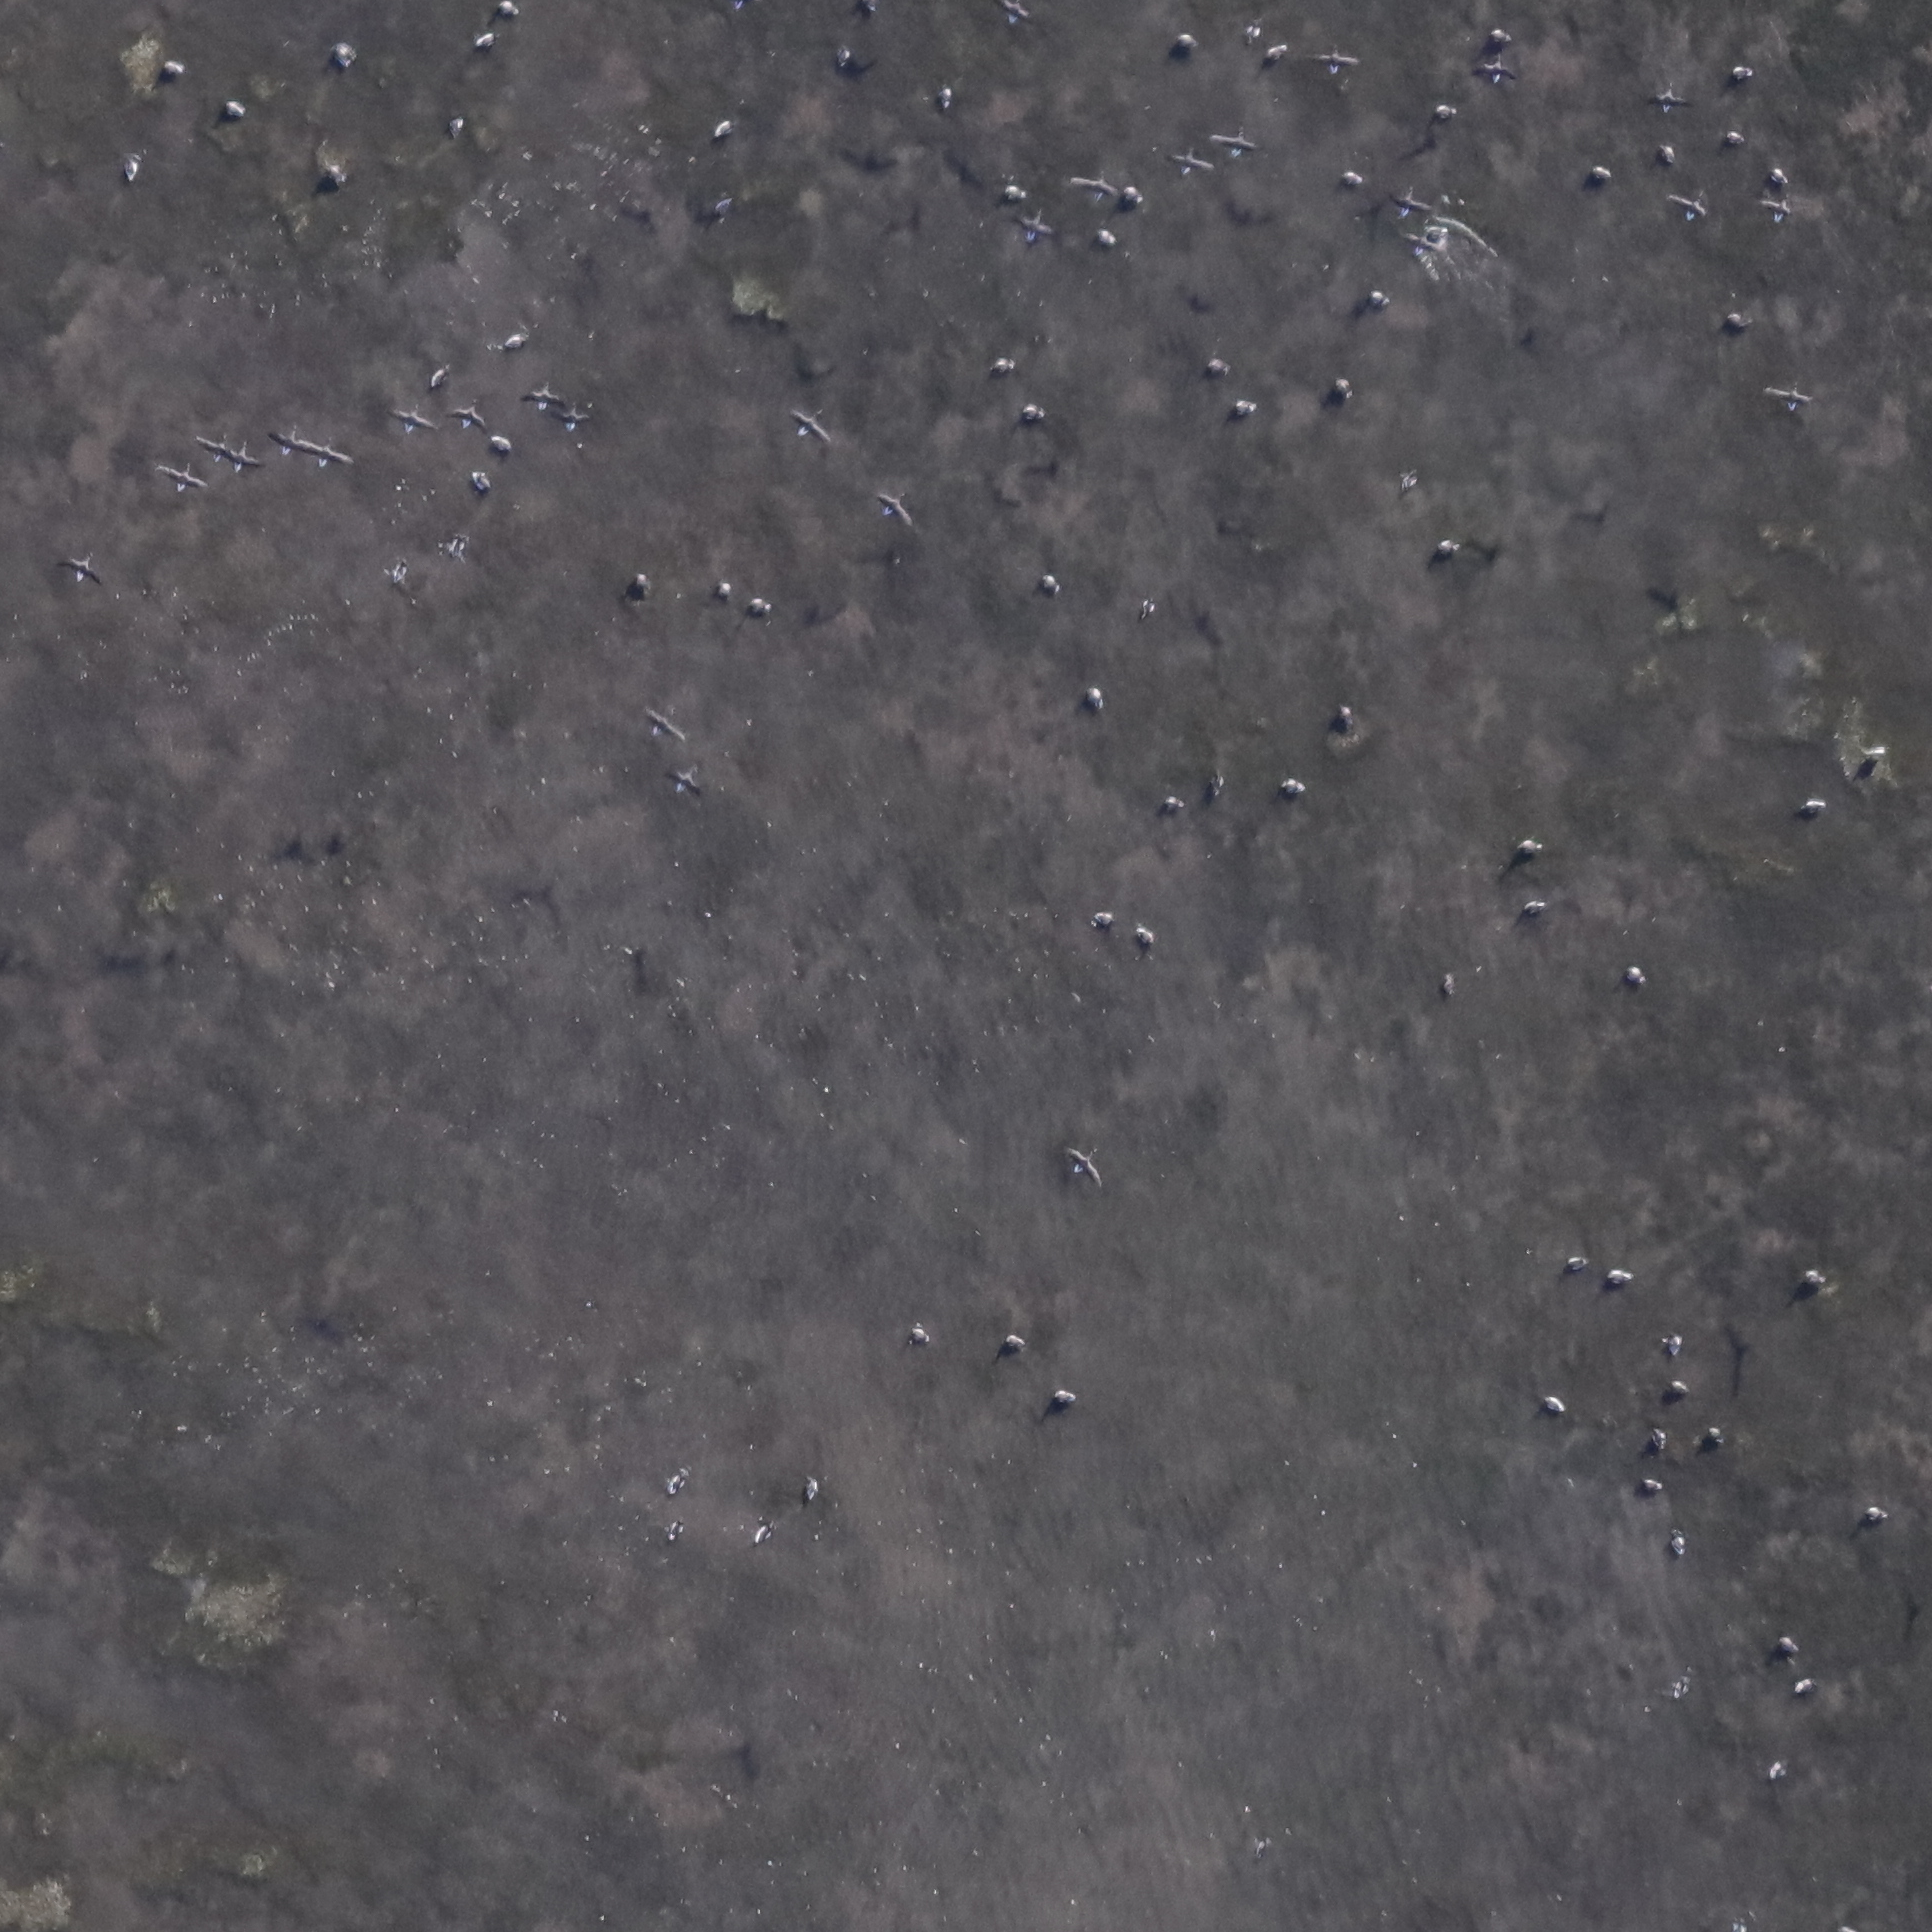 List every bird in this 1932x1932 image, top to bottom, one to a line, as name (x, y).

brant (872, 0)
brant (509, 10)
brant (1018, 16)
brant (1501, 34)
brant (485, 38)
brant (1252, 38)
brant (1186, 43)
brant (341, 56)
brant (1272, 57)
brant (846, 58)
brant (1331, 66)
brant (164, 69)
brant (1741, 71)
brant (1496, 76)
brant (945, 103)
brant (1669, 106)
brant (235, 110)
brant (1443, 118)
brant (724, 129)
brant (456, 130)
brant (1736, 137)
brant (1239, 143)
brant (1673, 159)
brant (1191, 168)
brant (133, 171)
brant (1781, 174)
brant (1608, 177)
brant (330, 181)
brant (1352, 182)
brant (1095, 192)
brant (1140, 193)
brant (1021, 195)
brant (724, 205)
brant (1408, 206)
brant (1774, 213)
brant (1694, 214)
brant (1039, 224)
brant (1446, 233)
brant (1106, 239)
brant (1416, 247)
brant (1380, 298)
brant (1739, 317)
brant (512, 342)
brant (1008, 365)
brant (1223, 365)
brant (442, 378)
brant (1343, 388)
brant (542, 401)
brant (1794, 402)
brant (1246, 407)
brant (466, 417)
brant (1040, 419)
brant (572, 420)
brant (417, 423)
brant (810, 425)
brant (288, 439)
brant (504, 446)
brant (219, 450)
brant (249, 459)
brant (325, 459)
brant (1409, 482)
brant (484, 483)
brant (182, 486)
brant (880, 506)
brant (1449, 548)
brant (463, 552)
brant (398, 572)
brant (75, 574)
brant (1052, 576)
brant (639, 588)
brant (729, 589)
brant (760, 609)
brant (1151, 610)
brant (1096, 701)
brant (1346, 716)
brant (663, 719)
brant (1879, 761)
brant (1217, 787)
brant (688, 788)
brant (1303, 788)
brant (1820, 803)
brant (1172, 806)
brant (1532, 846)
brant (1533, 910)
brant (1108, 919)
brant (1142, 934)
brant (1637, 983)
brant (1452, 990)
brant (1083, 1159)
brant (1576, 1263)
brant (1621, 1277)
brant (1813, 1282)
brant (919, 1333)
brant (1676, 1339)
brant (1017, 1342)
brant (1058, 1395)
brant (1551, 1396)
brant (1683, 1402)
brant (1660, 1441)
brant (1712, 1444)
brant (812, 1486)
brant (678, 1487)
brant (1657, 1488)
brant (1875, 1515)
brant (673, 1529)
brant (763, 1533)
brant (1678, 1542)
brant (1787, 1640)
brant (1809, 1685)
brant (1685, 1687)
brant (1777, 1770)